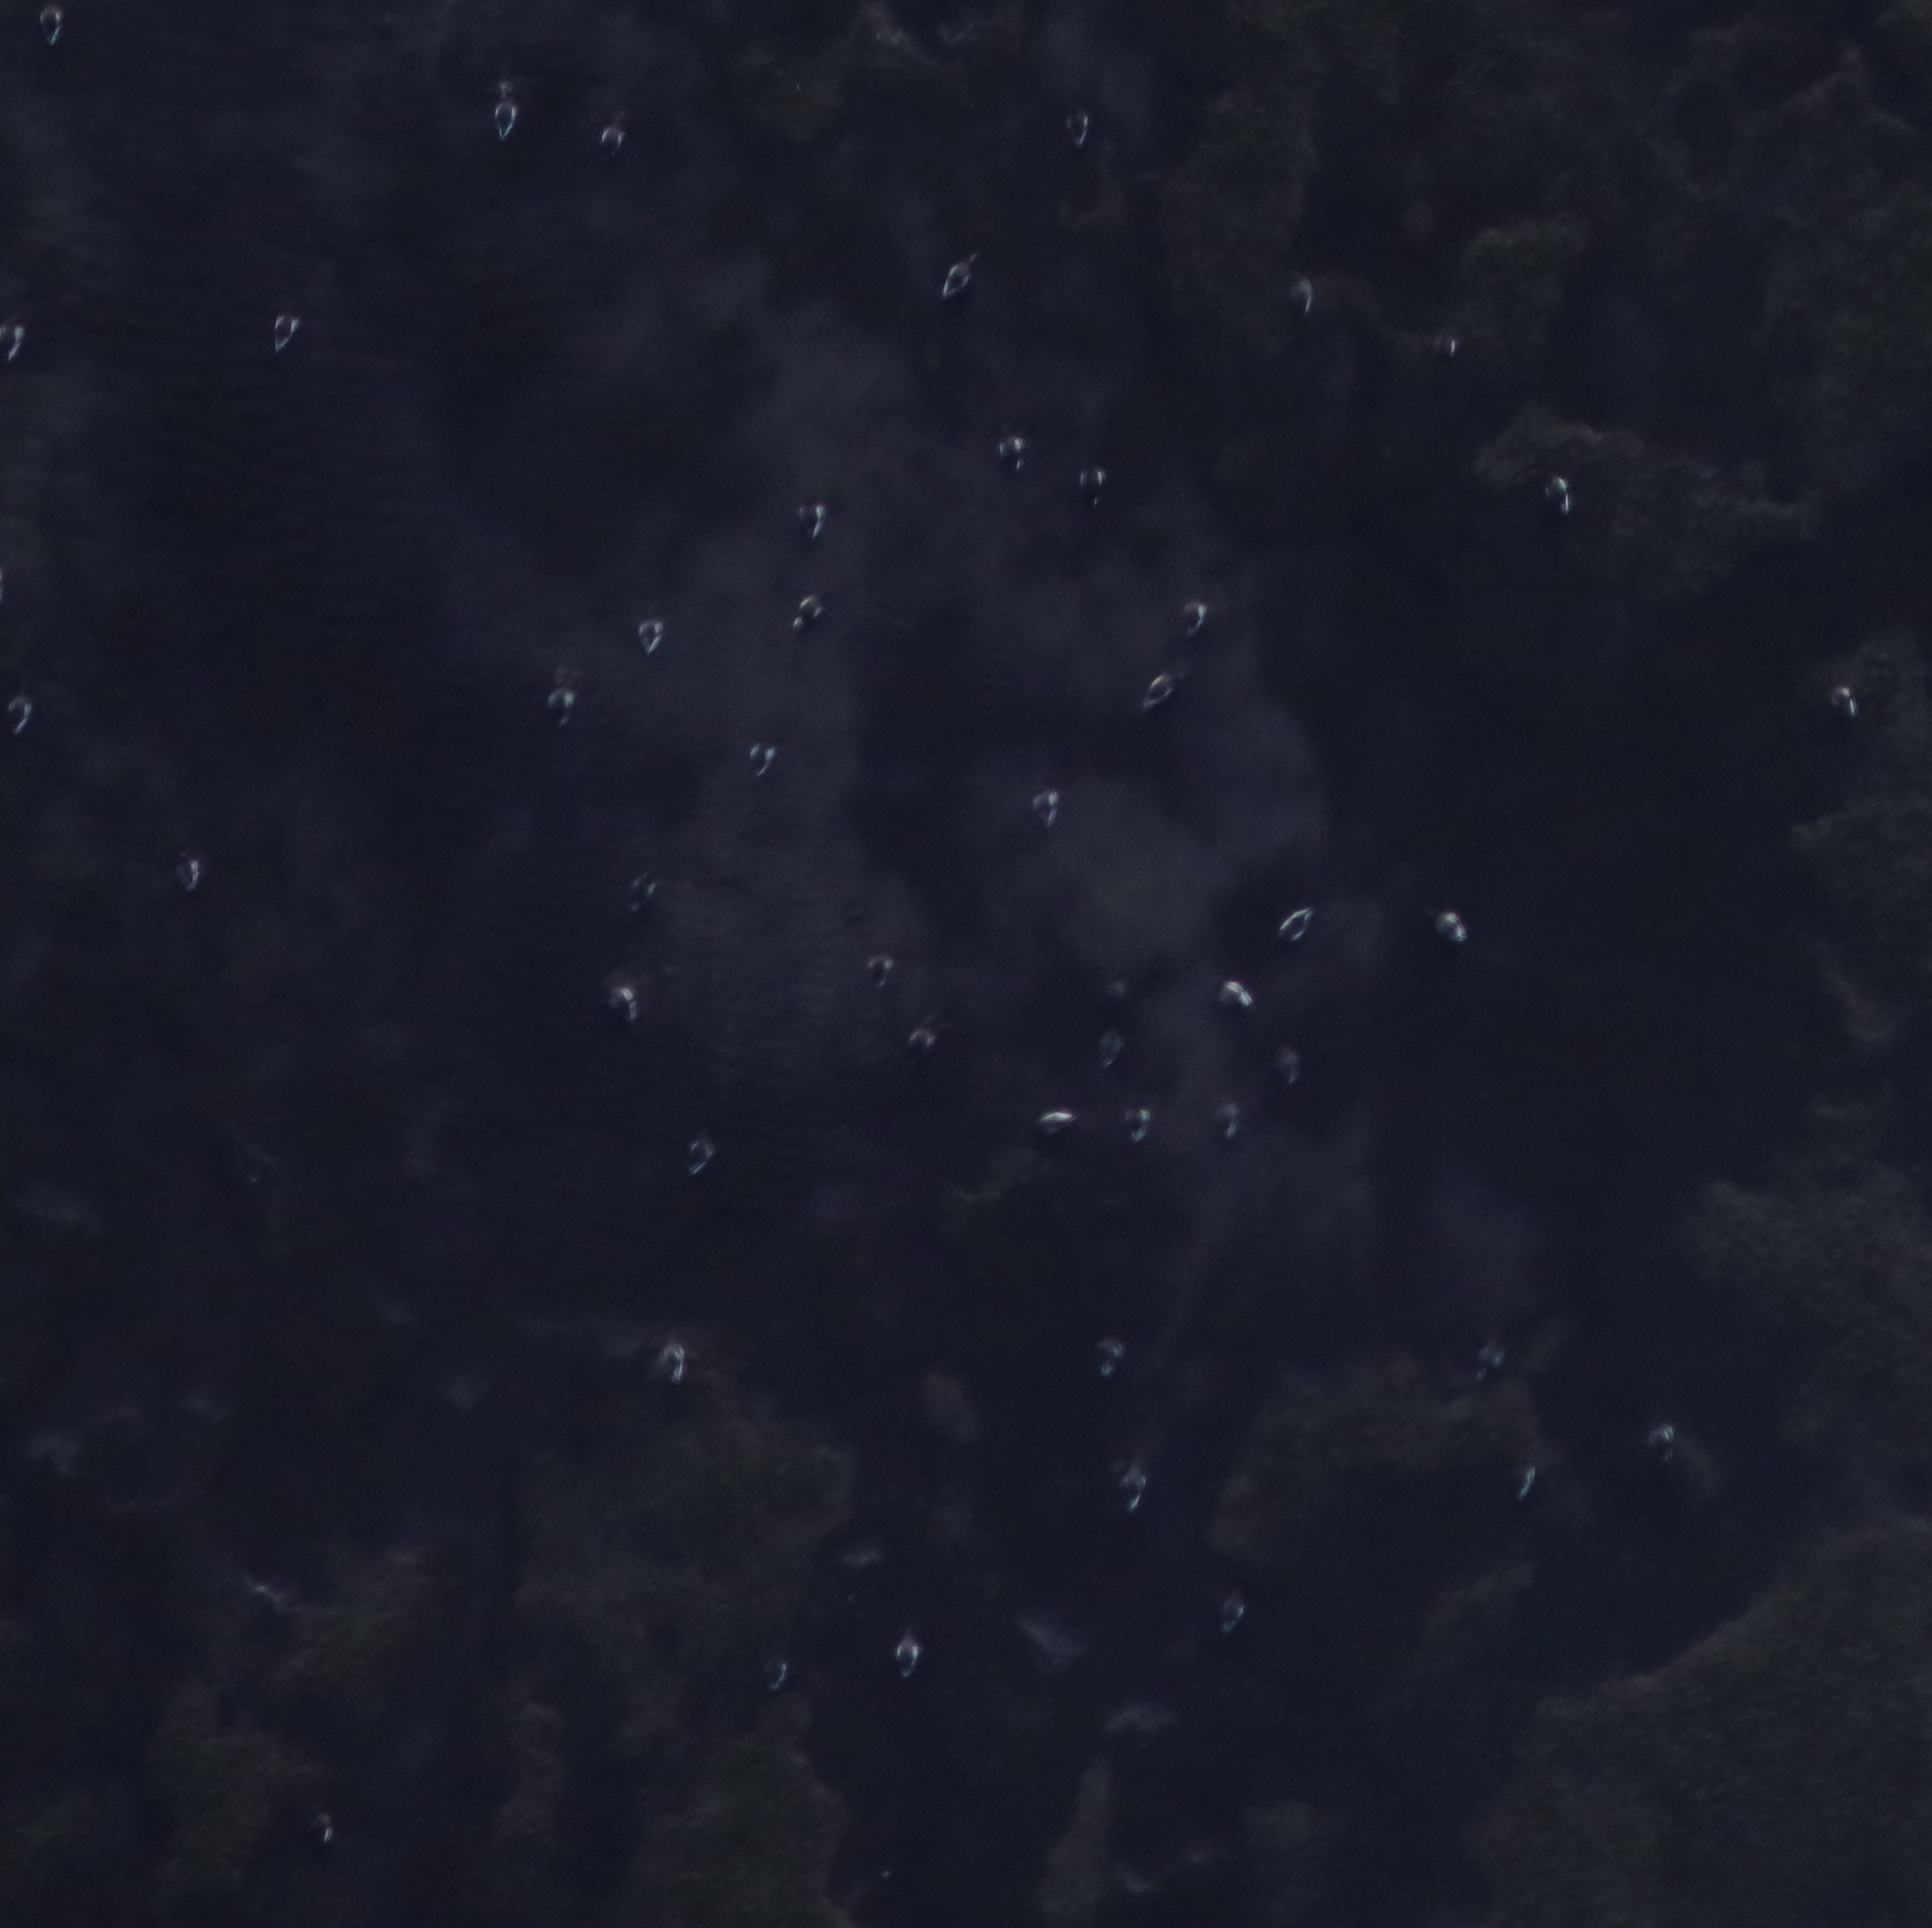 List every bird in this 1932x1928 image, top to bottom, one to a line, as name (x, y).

brant (52, 20)
brant (506, 114)
brant (1072, 122)
brant (615, 141)
brant (963, 273)
brant (1307, 302)
brant (284, 329)
brant (13, 338)
brant (1442, 344)
brant (1009, 452)
brant (1094, 480)
brant (1559, 491)
brant (817, 519)
brant (803, 606)
brant (1192, 613)
brant (648, 625)
brant (1159, 693)
brant (1847, 700)
brant (566, 705)
brant (18, 711)
brant (769, 754)
brant (1044, 810)
brant (182, 866)
brant (649, 884)
brant (1456, 925)
brant (1296, 927)
brant (879, 961)
brant (1240, 991)
brant (619, 1002)
brant (921, 1039)
brant (1118, 1045)
brant (1289, 1070)
brant (1234, 1113)
brant (1060, 1119)
brant (1138, 1125)
brant (701, 1150)
brant (1496, 1350)
brant (1106, 1359)
brant (669, 1360)
brant (1663, 1442)
brant (1525, 1480)
brant (1131, 1489)
brant (1238, 1618)
brant (900, 1655)
brant (775, 1667)
brant (324, 1827)